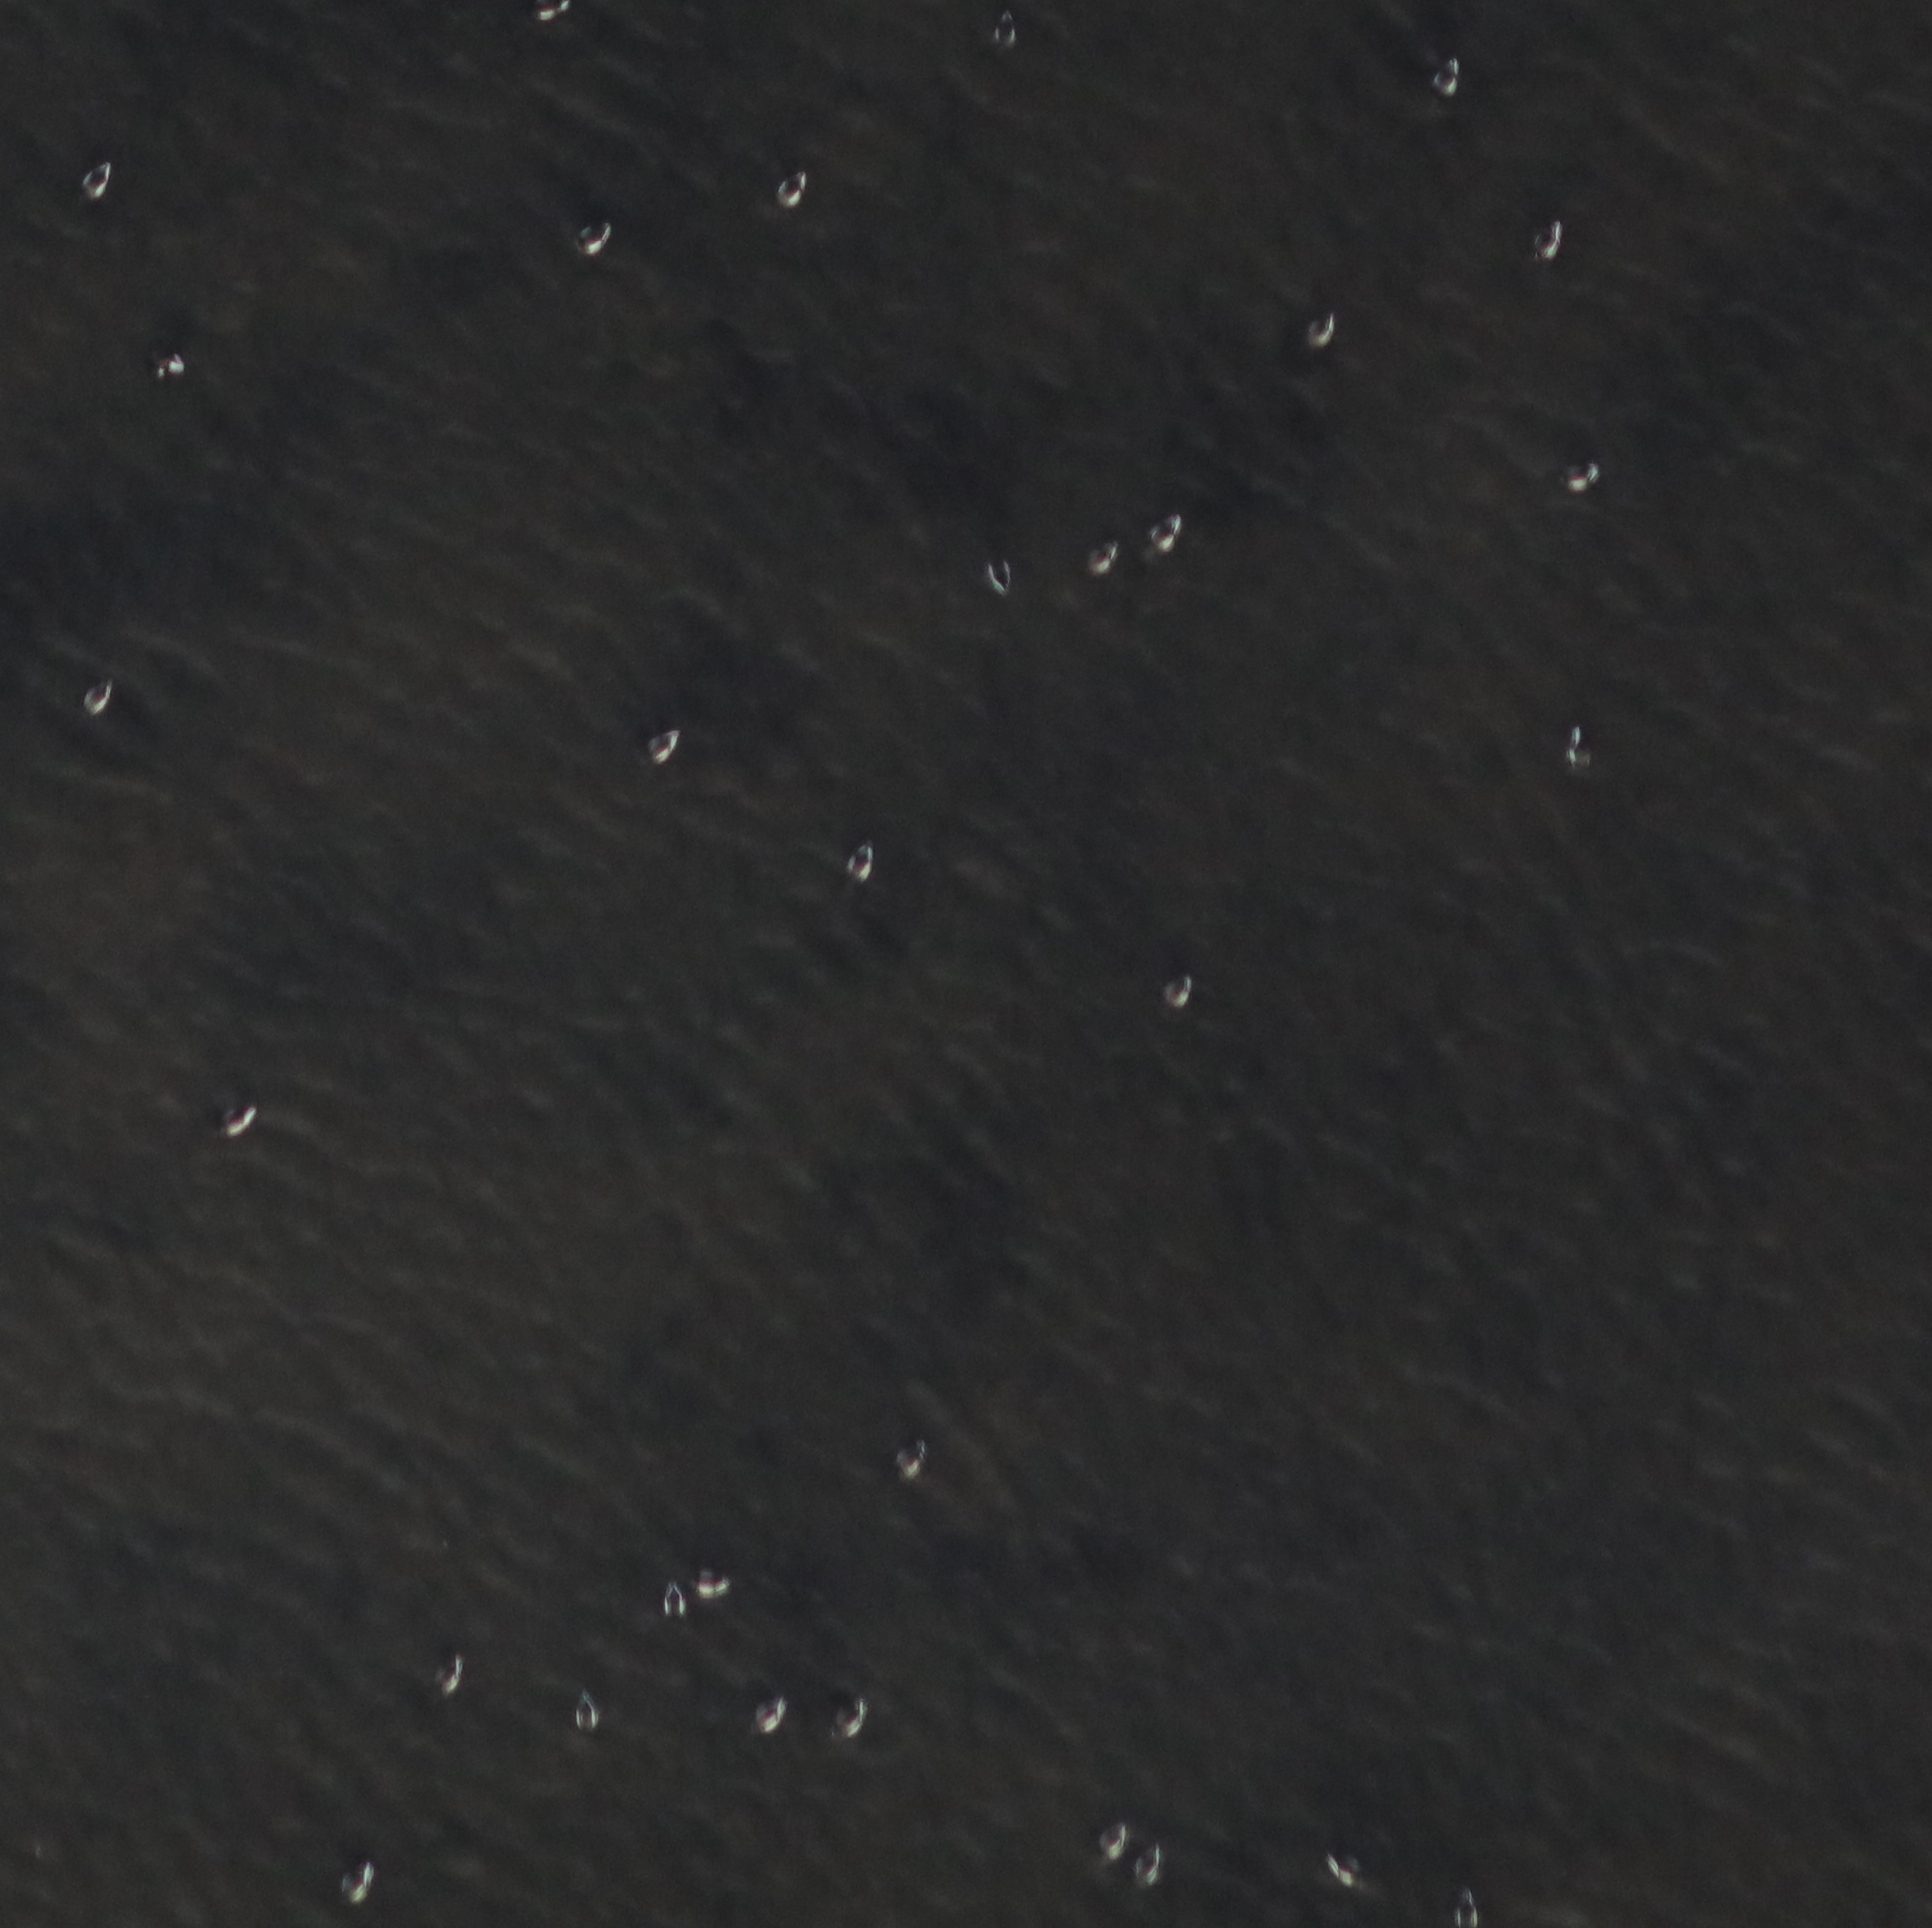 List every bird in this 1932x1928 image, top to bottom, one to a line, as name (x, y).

brant (550, 4)
brant (1001, 29)
brant (1445, 80)
brant (96, 180)
brant (791, 188)
brant (590, 236)
brant (1546, 240)
brant (1331, 331)
brant (172, 365)
brant (1575, 482)
brant (1164, 532)
brant (1112, 557)
brant (1003, 575)
brant (97, 698)
brant (661, 751)
brant (1582, 759)
brant (860, 865)
brant (1179, 993)
brant (234, 1116)
brant (909, 1460)
brant (713, 1585)
brant (675, 1601)
brant (445, 1680)
brant (768, 1714)
brant (586, 1716)
brant (847, 1718)
brant (1109, 1845)
brant (1146, 1866)
brant (1345, 1868)
brant (355, 1887)
brant (1471, 1913)